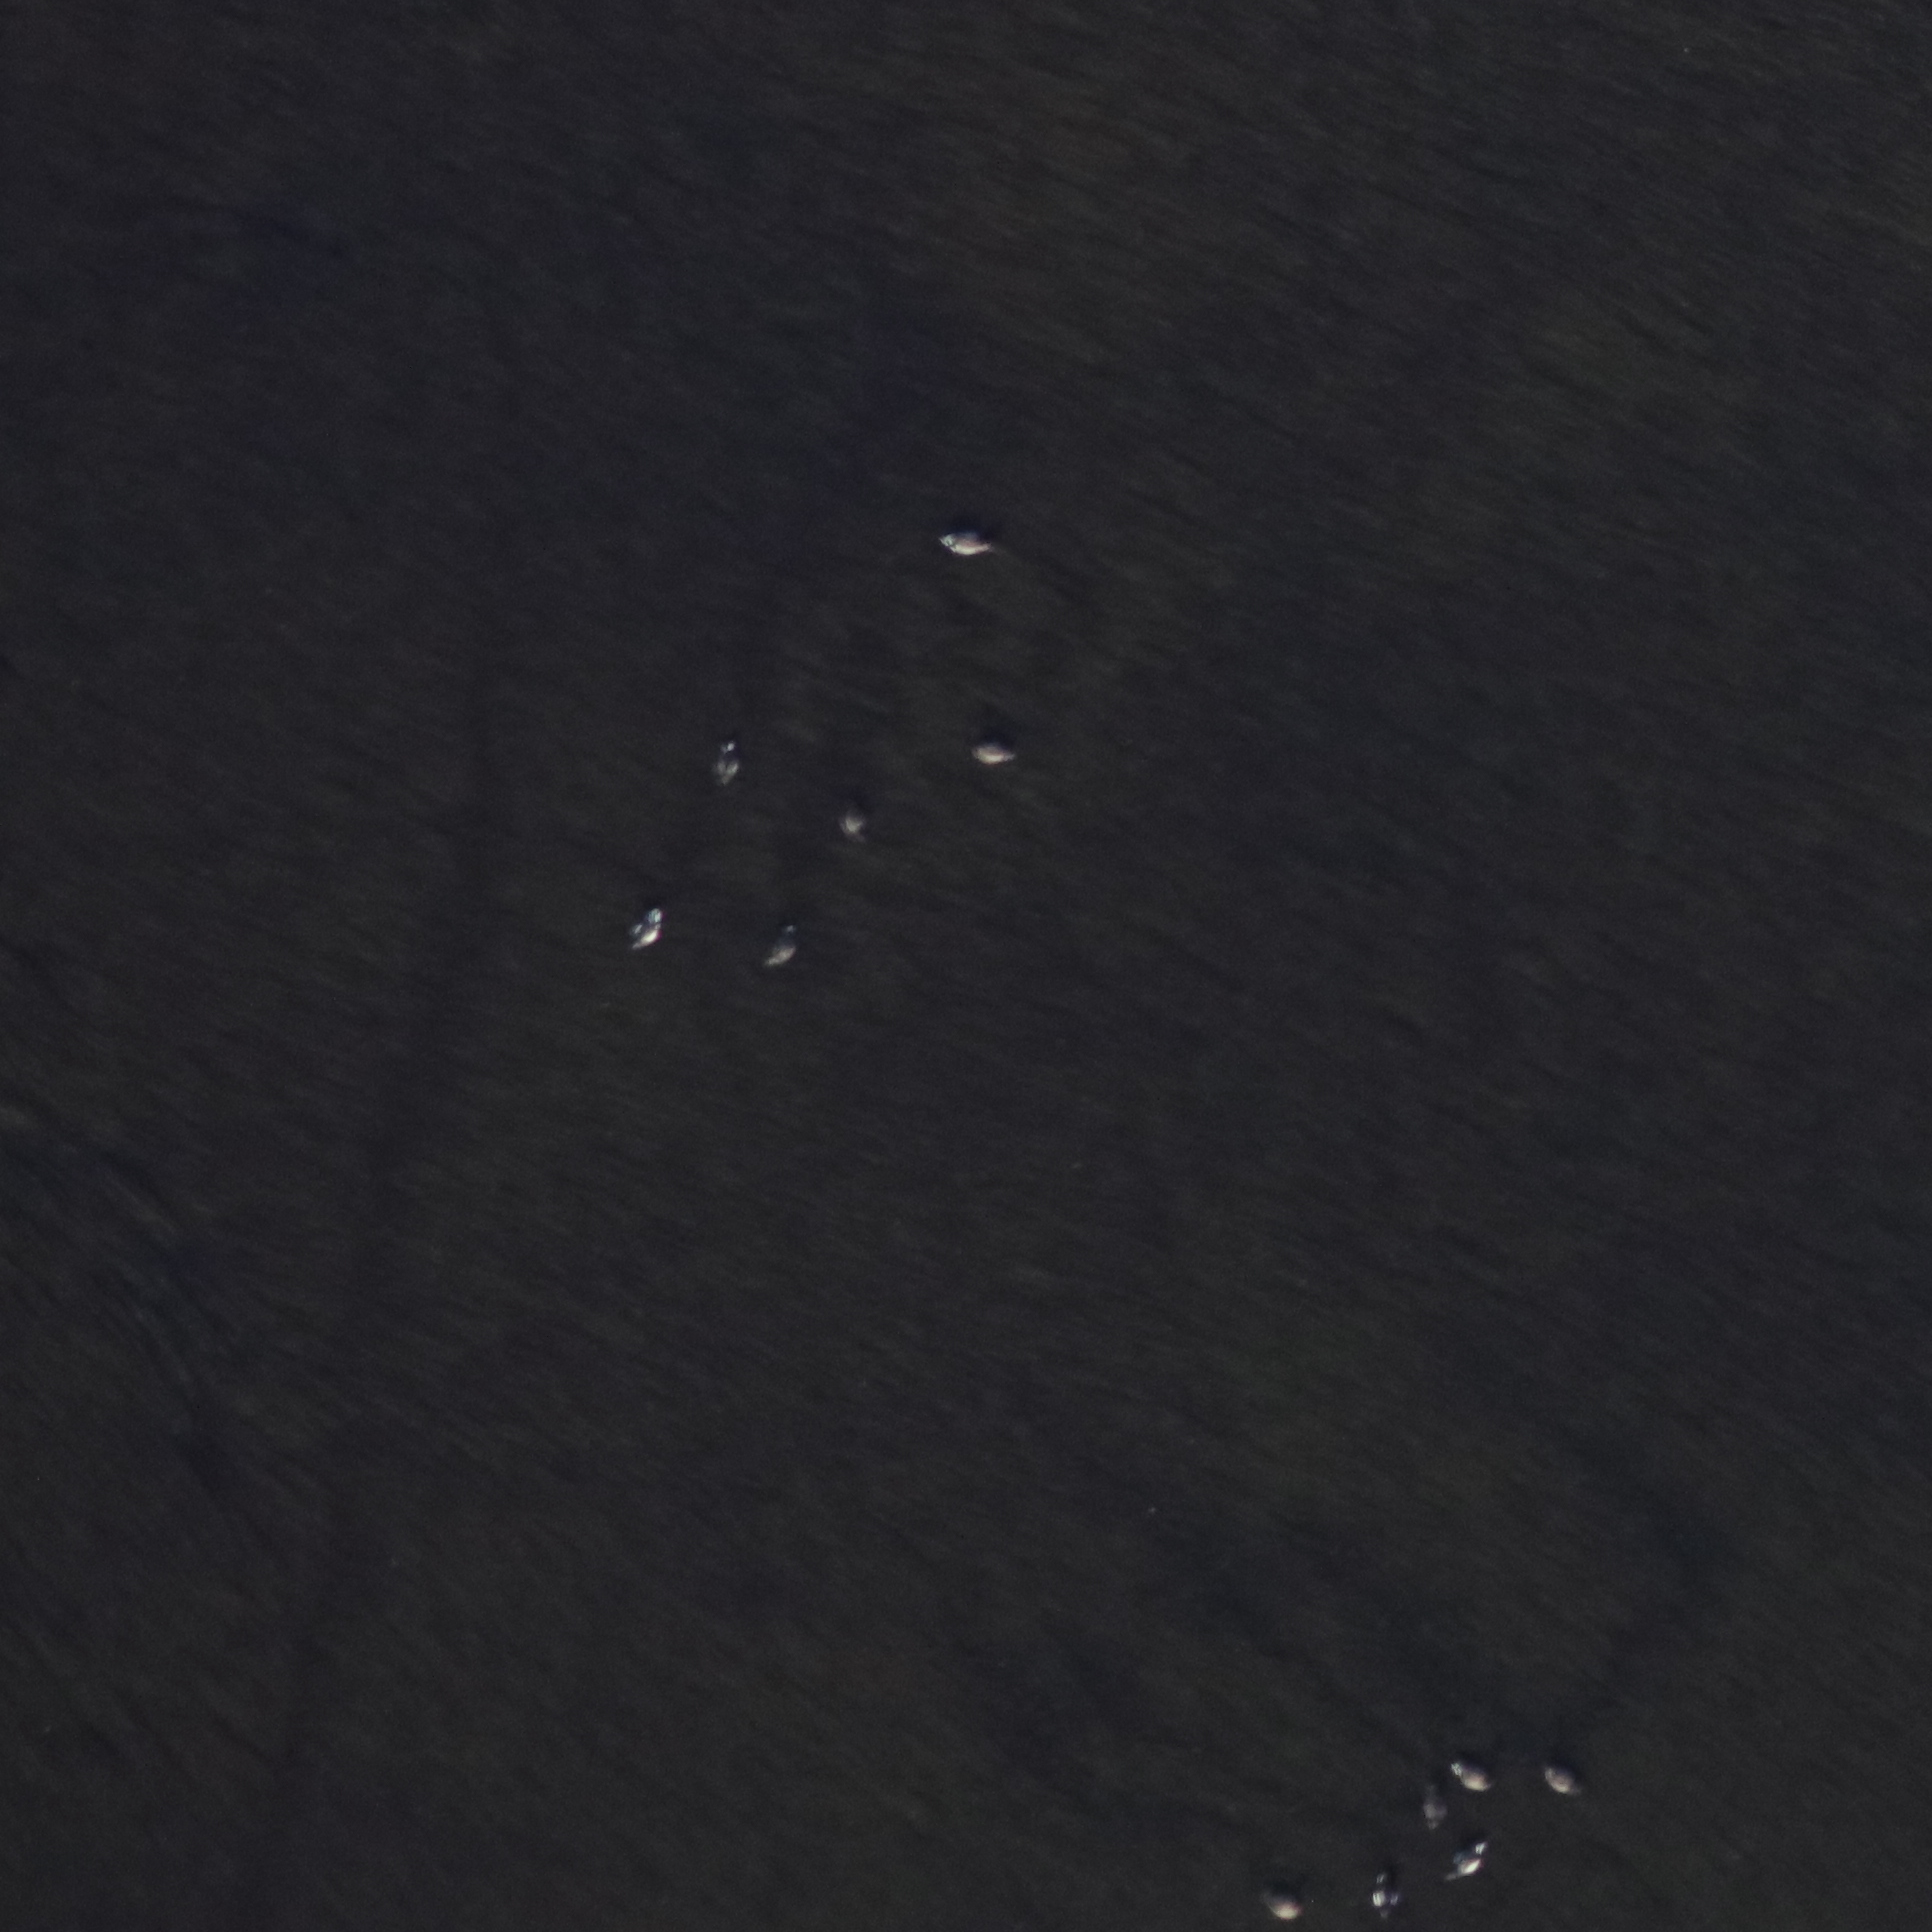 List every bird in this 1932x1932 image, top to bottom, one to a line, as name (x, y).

brant (971, 543)
brant (994, 754)
brant (728, 765)
brant (852, 821)
brant (647, 925)
brant (779, 953)
brant (1472, 1776)
brant (1561, 1779)
brant (1433, 1806)
brant (1466, 1860)
brant (1387, 1894)
brant (1271, 1904)